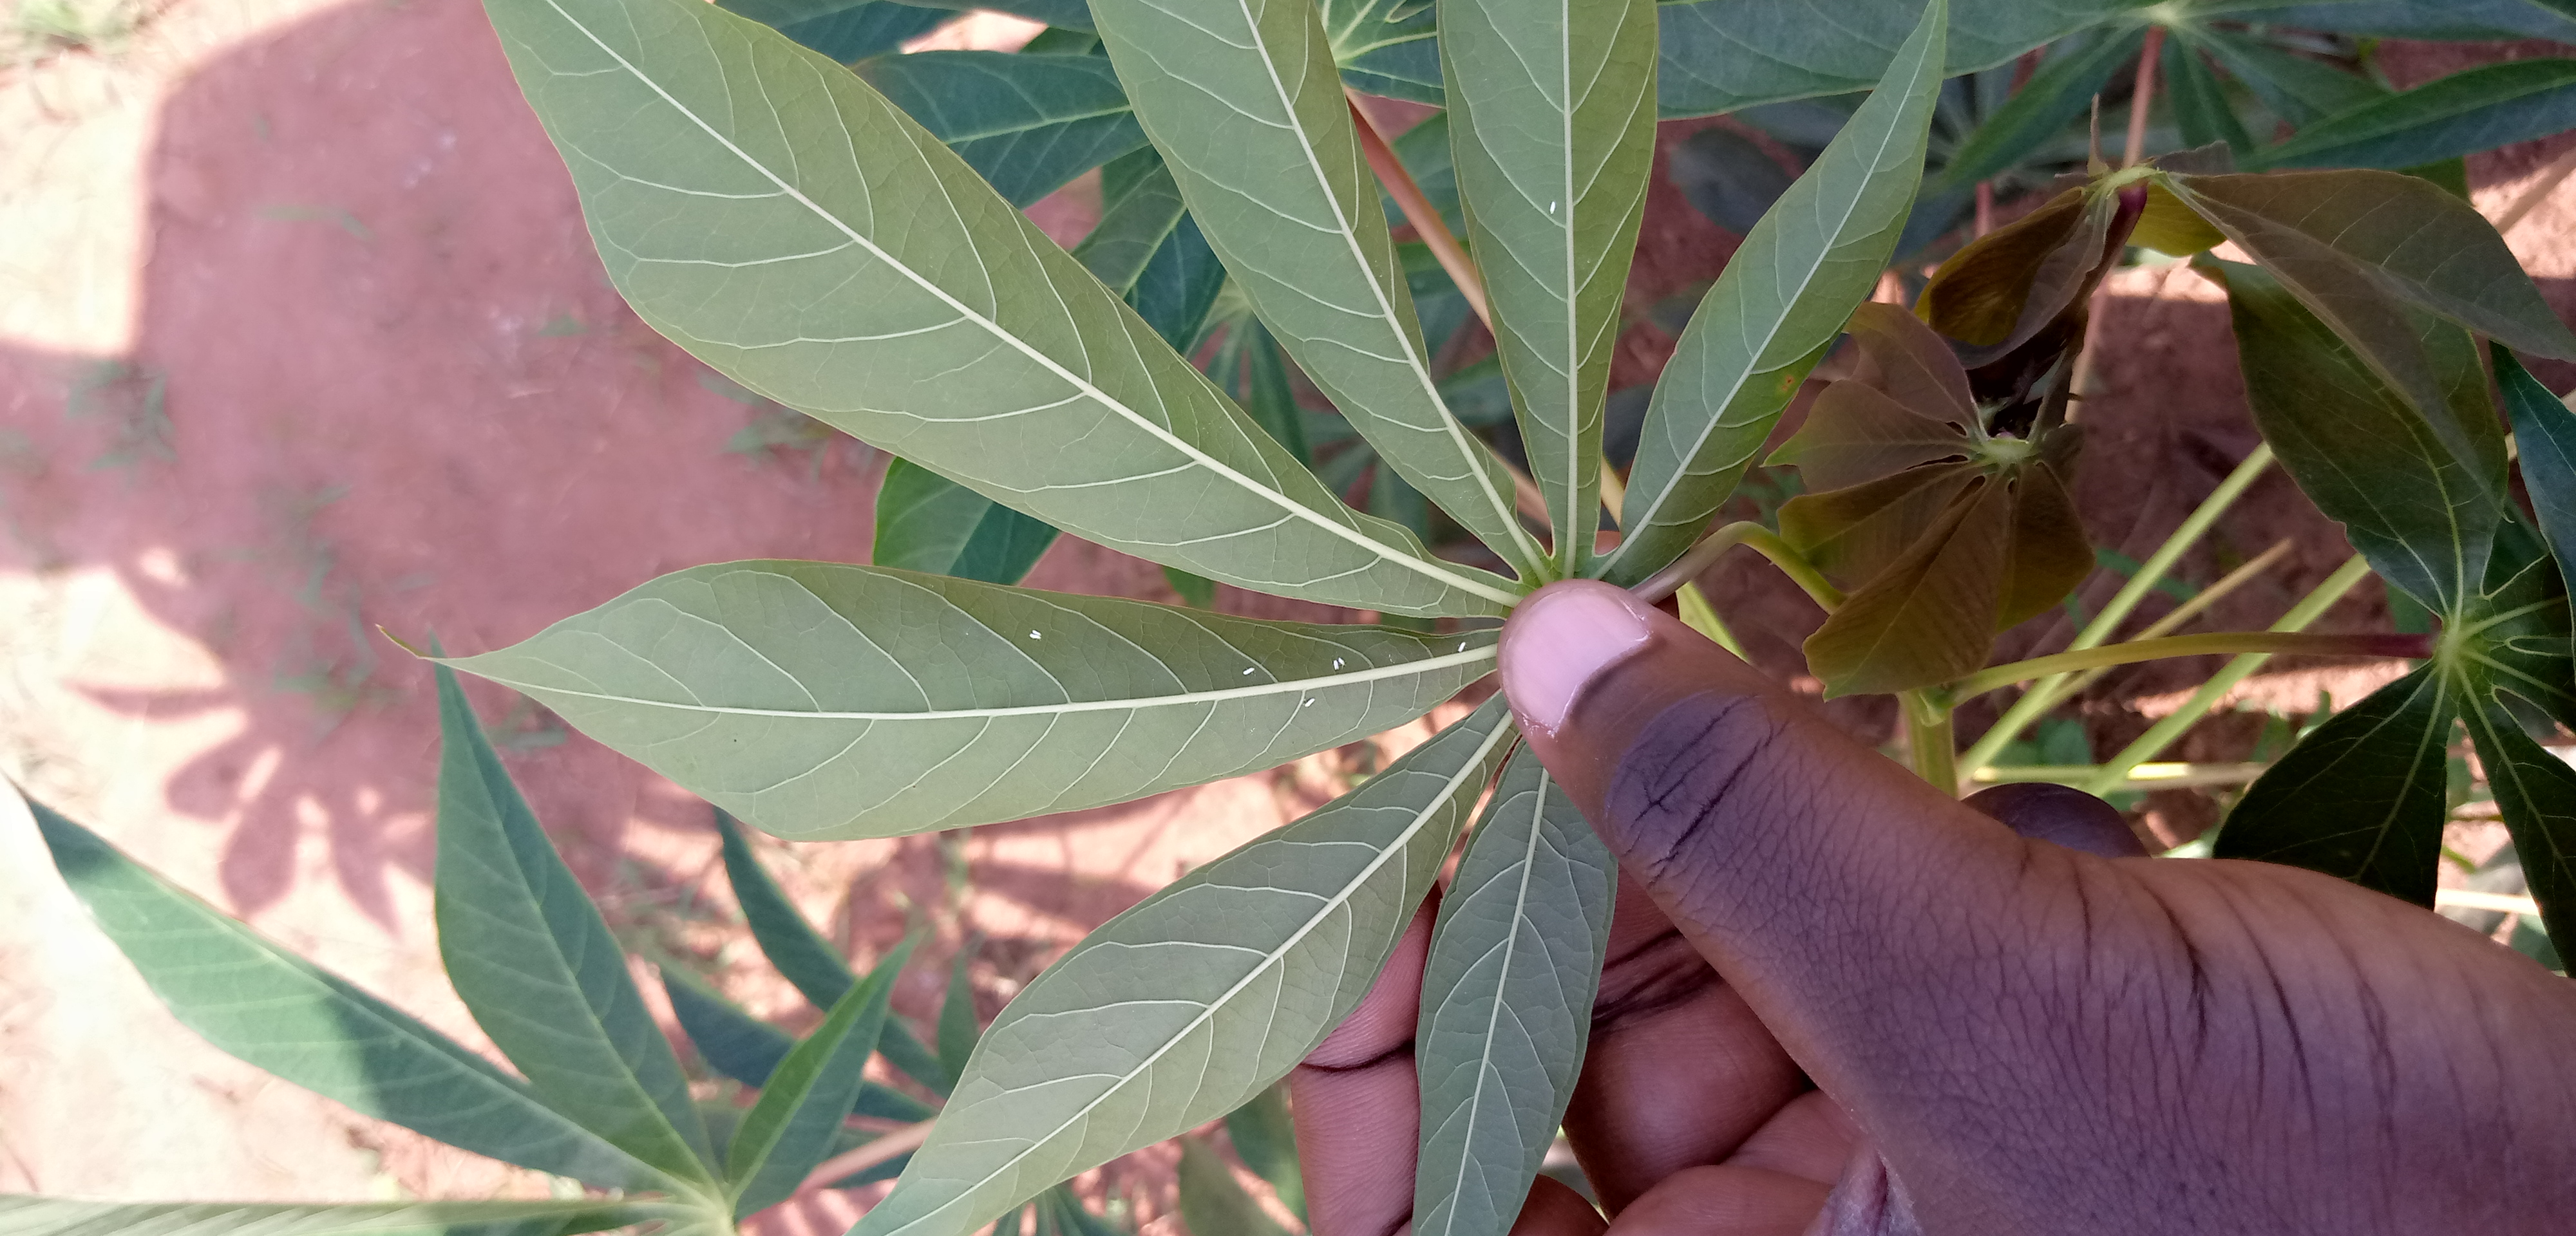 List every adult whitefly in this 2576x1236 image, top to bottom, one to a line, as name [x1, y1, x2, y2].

whitefly [1547, 199, 1558, 216]
whitefly [1032, 629, 1042, 637]
whitefly [1029, 633, 1042, 640]
whitefly [1456, 639, 1466, 652]
whitefly [1337, 656, 1346, 667]
whitefly [1332, 659, 1340, 671]
whitefly [1241, 664, 1256, 676]
whitefly [1303, 695, 1316, 709]